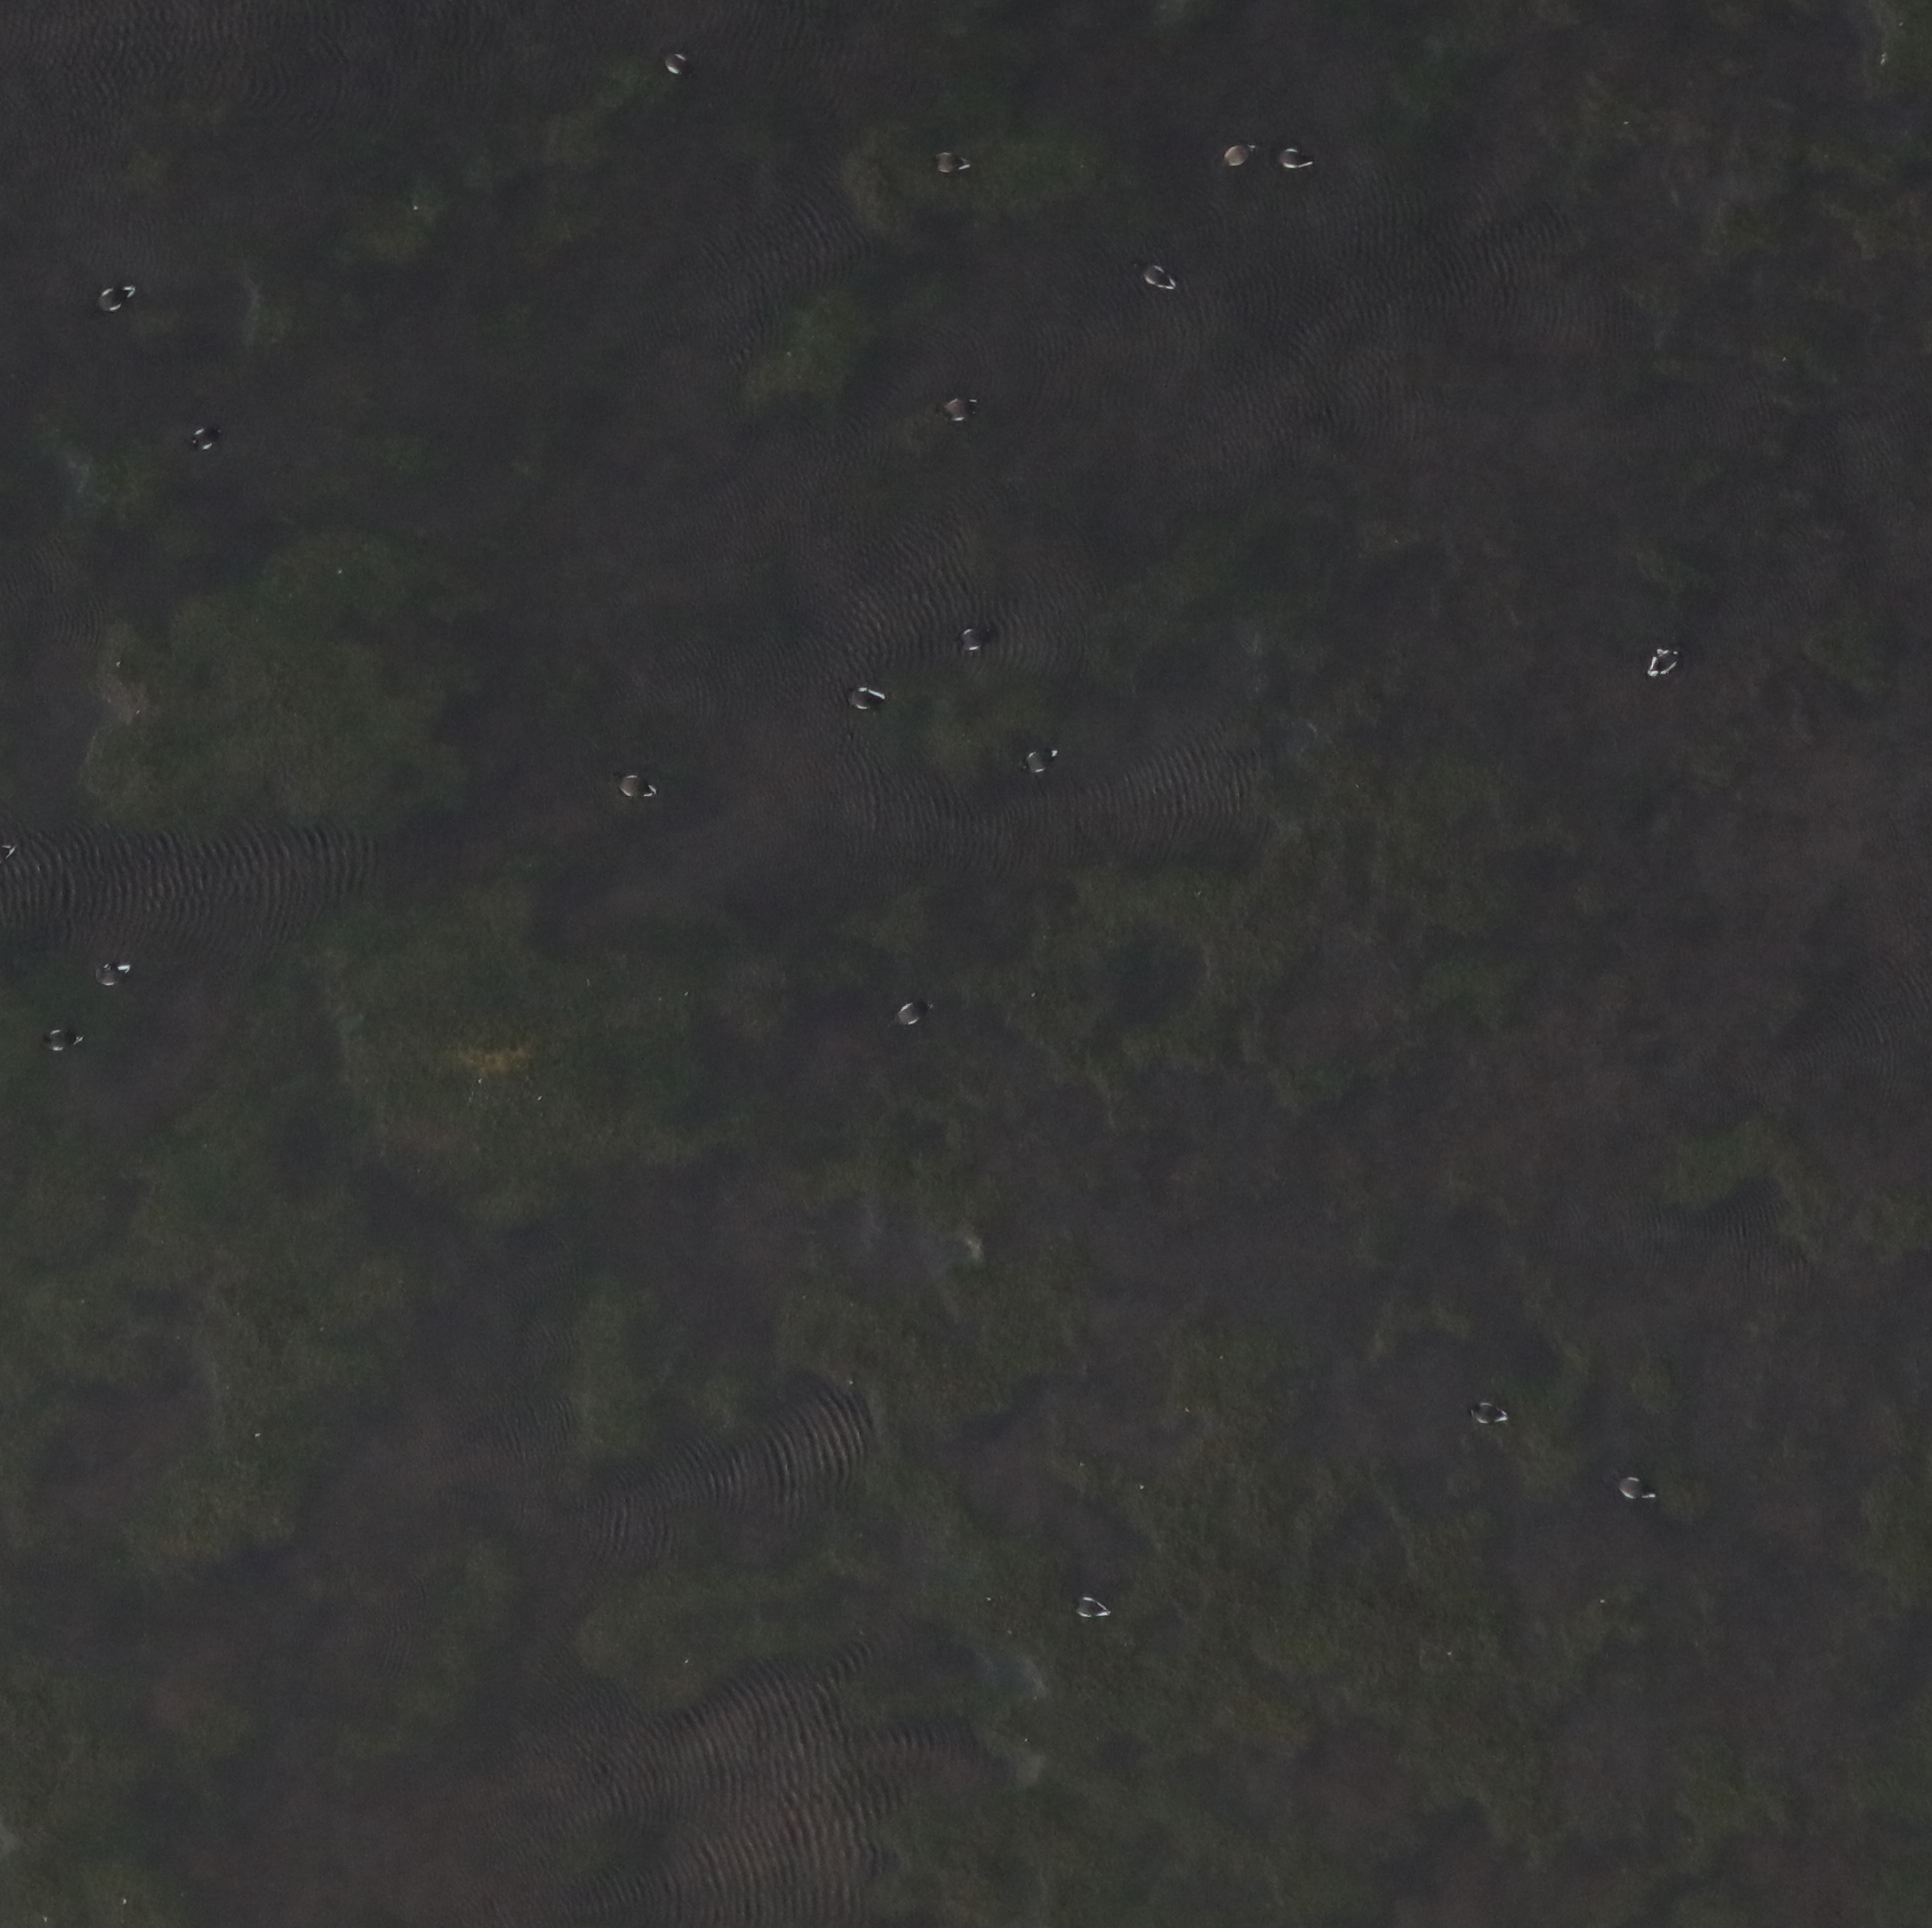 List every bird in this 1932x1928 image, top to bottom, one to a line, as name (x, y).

brant (675, 62)
brant (1238, 155)
brant (1290, 159)
brant (951, 161)
brant (1157, 275)
brant (116, 299)
brant (958, 409)
brant (205, 438)
brant (971, 639)
brant (1665, 661)
brant (866, 698)
brant (1039, 760)
brant (636, 788)
brant (113, 977)
brant (914, 1013)
brant (60, 1041)
brant (1490, 1414)
brant (1634, 1489)
brant (1090, 1608)